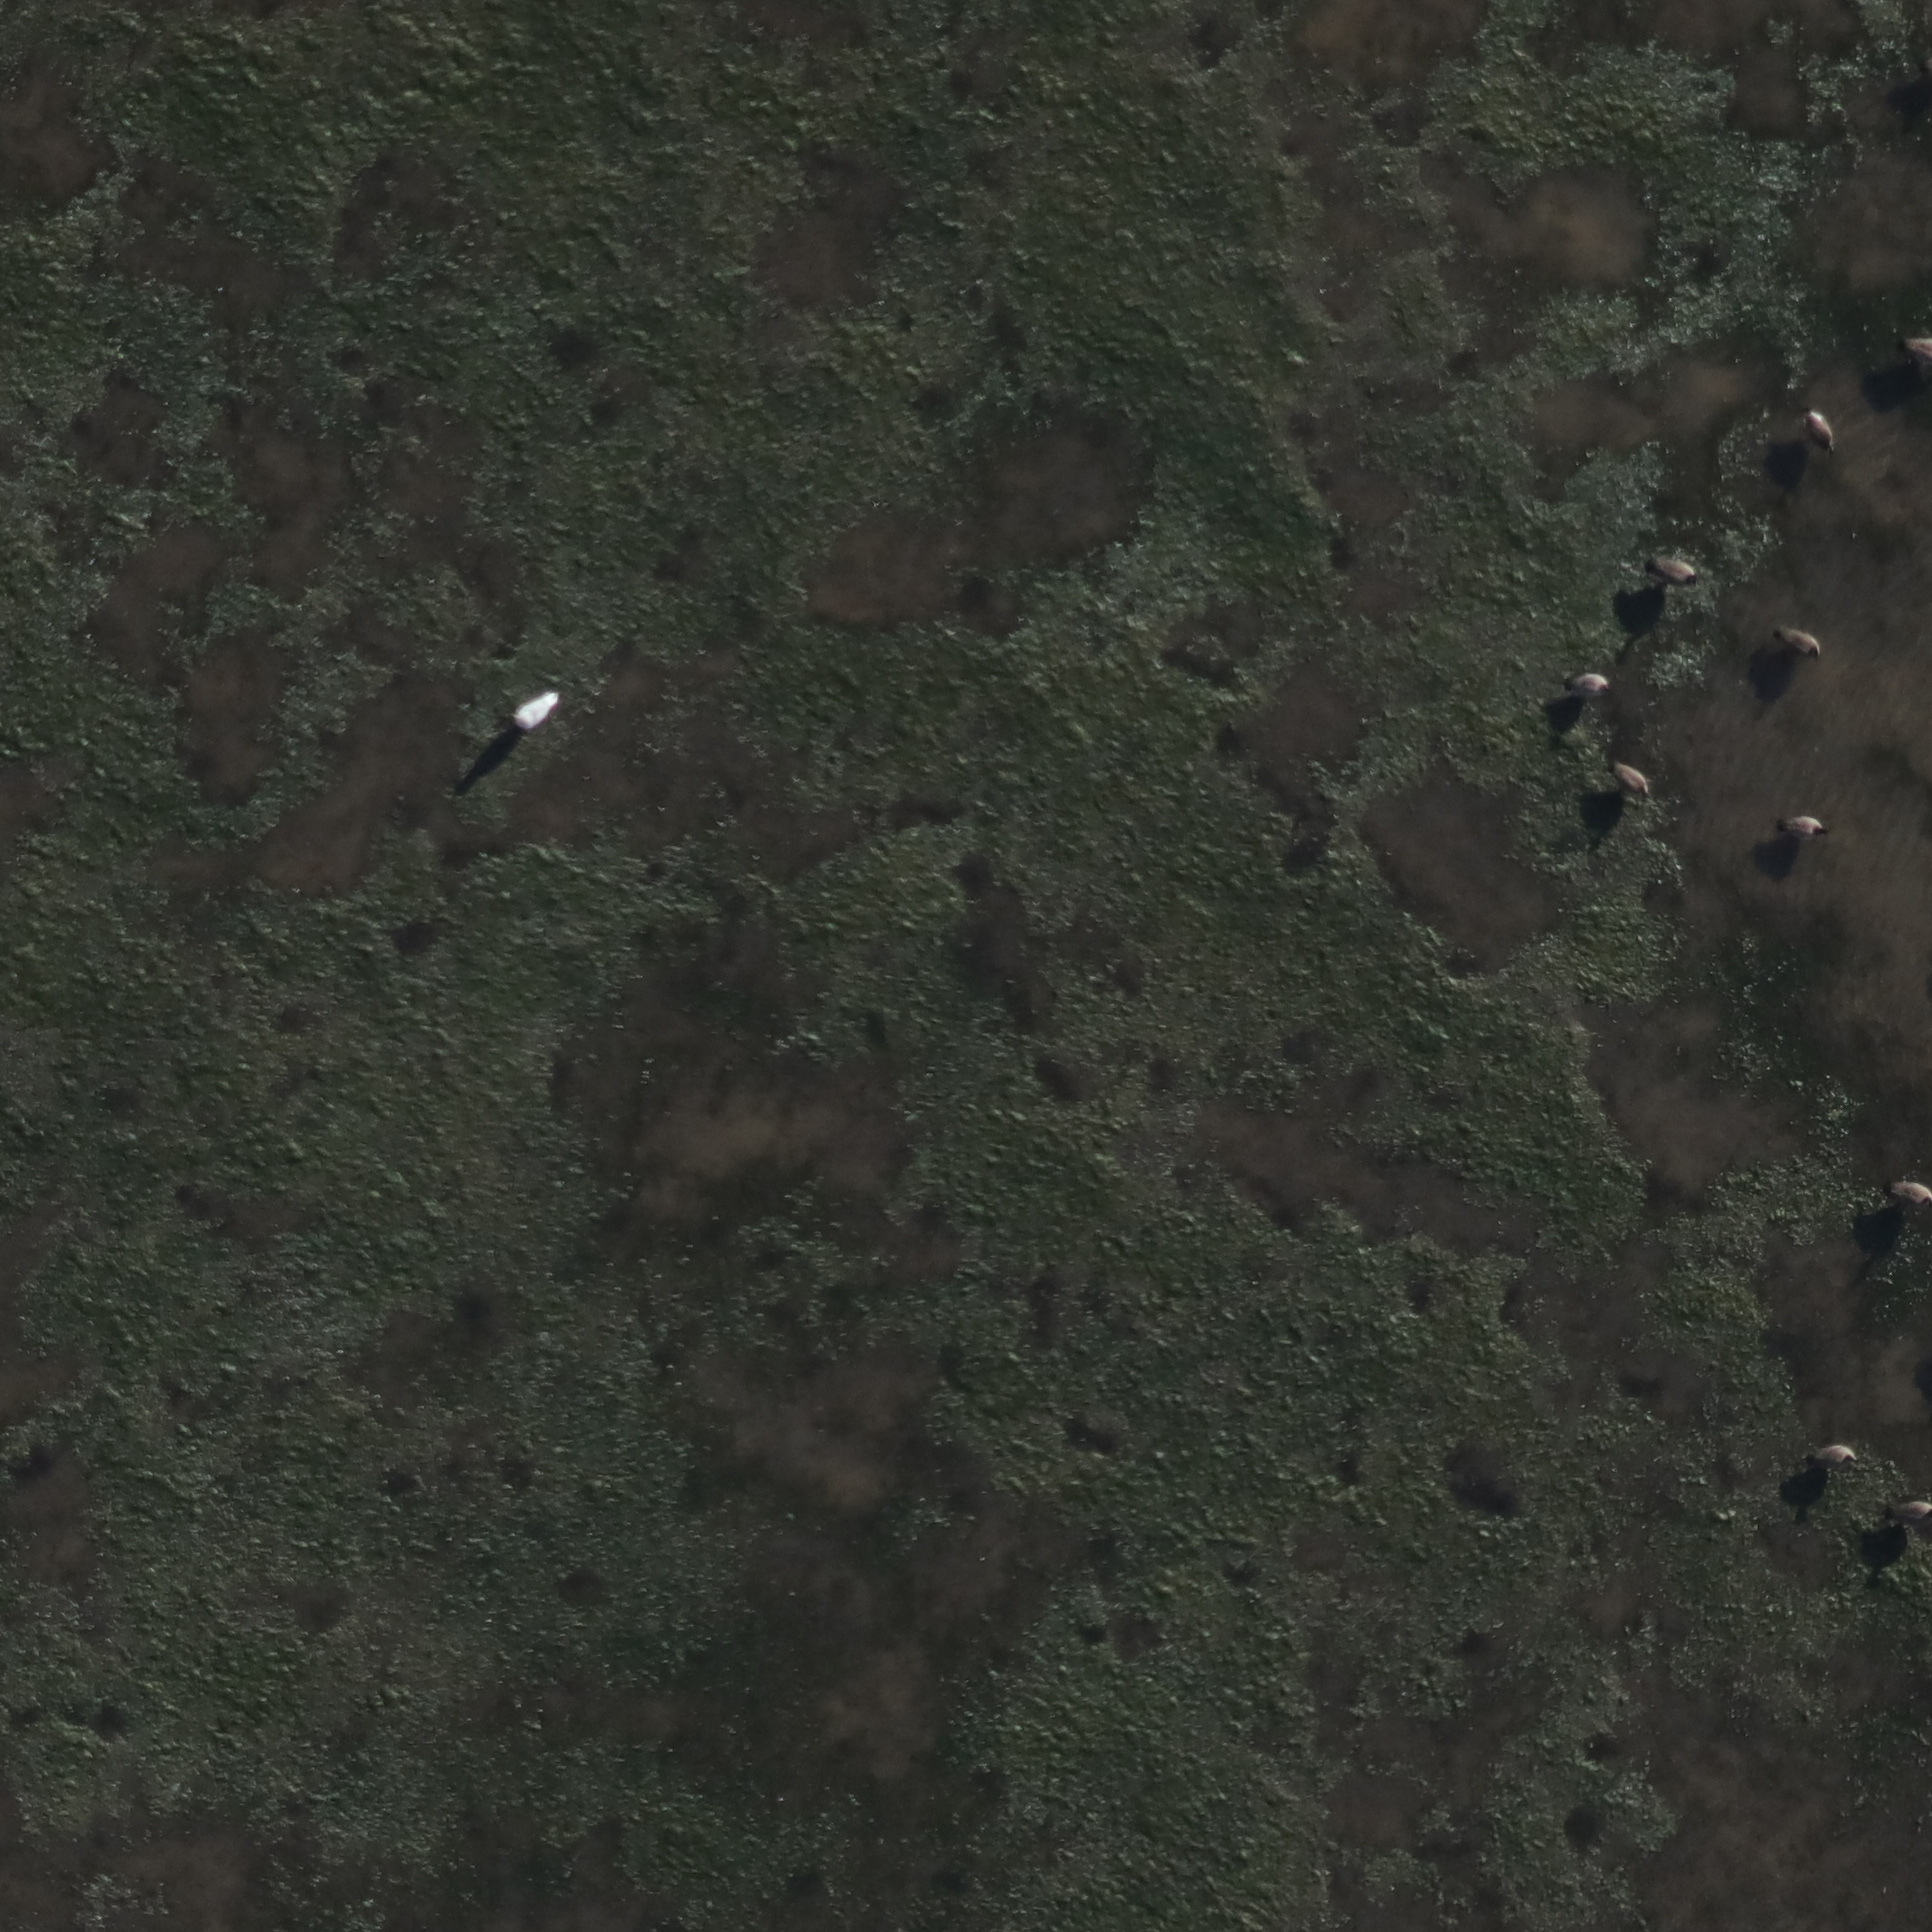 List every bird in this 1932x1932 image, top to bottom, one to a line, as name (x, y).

Canada goose (1926, 350)
Canada goose (1819, 429)
Canada goose (1671, 572)
Canada goose (1796, 642)
Canada goose (1590, 684)
gull (536, 712)
Canada goose (1630, 782)
Canada goose (1801, 830)
Canada goose (1911, 1193)
Canada goose (1835, 1457)
Canada goose (1917, 1514)